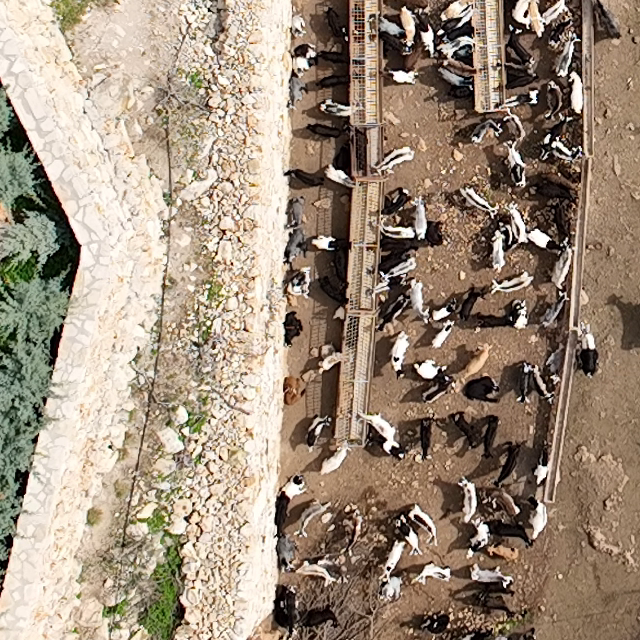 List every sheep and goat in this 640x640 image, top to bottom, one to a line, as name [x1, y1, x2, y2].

goat [392, 0, 427, 10]
goat [440, 0, 482, 20]
goat [511, 0, 533, 29]
goat [530, 0, 544, 36]
goat [542, 0, 570, 25]
goat [587, 0, 622, 38]
goat [352, 5, 365, 42]
goat [401, 6, 415, 45]
goat [437, 7, 474, 34]
goat [324, 8, 349, 41]
goat [415, 11, 434, 51]
goat [369, 13, 403, 35]
goat [290, 16, 306, 37]
goat [548, 18, 572, 48]
goat [507, 25, 536, 66]
goat [444, 26, 479, 41]
goat [379, 31, 412, 54]
goat [554, 33, 580, 77]
goat [439, 38, 477, 57]
goat [403, 41, 425, 71]
goat [291, 44, 315, 79]
goat [320, 50, 367, 65]
goat [444, 59, 485, 76]
goat [496, 61, 535, 76]
goat [437, 68, 474, 91]
goat [389, 71, 418, 84]
goat [317, 72, 362, 88]
goat [568, 72, 584, 112]
goat [496, 75, 538, 92]
goat [287, 79, 307, 109]
goat [544, 80, 562, 121]
goat [444, 87, 473, 98]
goat [497, 90, 539, 110]
goat [320, 97, 363, 116]
goat [504, 113, 525, 141]
goat [539, 114, 572, 159]
goat [470, 118, 503, 144]
goat [306, 120, 350, 138]
goat [351, 131, 366, 171]
goat [552, 137, 582, 161]
goat [502, 140, 526, 187]
goat [334, 141, 349, 169]
goat [371, 147, 414, 173]
goat [564, 147, 582, 170]
goat [326, 165, 362, 187]
goat [284, 170, 325, 186]
goat [540, 171, 582, 191]
goat [539, 183, 574, 202]
goat [459, 187, 499, 216]
goat [377, 189, 411, 214]
goat [287, 195, 306, 227]
goat [412, 195, 427, 240]
goat [505, 202, 528, 244]
goat [556, 205, 570, 236]
goat [374, 218, 415, 239]
goat [426, 220, 444, 247]
goat [498, 221, 518, 251]
goat [283, 228, 304, 263]
goat [492, 229, 505, 270]
goat [528, 229, 565, 251]
goat [314, 235, 352, 251]
goat [374, 239, 419, 250]
goat [551, 246, 571, 290]
goat [335, 249, 347, 283]
goat [367, 249, 414, 274]
goat [380, 258, 415, 281]
goat [286, 267, 310, 298]
goat [491, 272, 533, 295]
goat [370, 274, 407, 296]
goat [318, 277, 350, 304]
goat [410, 278, 429, 324]
goat [459, 291, 481, 321]
goat [541, 291, 568, 327]
goat [376, 295, 409, 332]
goat [432, 299, 456, 321]
goat [514, 300, 528, 329]
goat [282, 311, 299, 349]
goat [471, 314, 516, 327]
goat [431, 319, 455, 349]
goat [579, 321, 600, 378]
goat [391, 331, 409, 379]
goat [464, 344, 492, 376]
goat [321, 352, 355, 372]
goat [415, 359, 446, 378]
goat [516, 362, 535, 402]
goat [532, 366, 555, 405]
goat [284, 375, 304, 405]
goat [464, 376, 499, 401]
goat [423, 377, 454, 404]
goat [453, 410, 478, 443]
goat [357, 412, 394, 440]
goat [306, 414, 331, 451]
goat [421, 417, 433, 459]
goat [482, 417, 501, 458]
goat [369, 430, 403, 458]
goat [534, 441, 551, 486]
goat [320, 442, 349, 476]
goat [492, 446, 521, 487]
goat [273, 474, 305, 539]
goat [458, 478, 477, 522]
goat [482, 491, 521, 516]
goat [526, 496, 548, 538]
goat [294, 501, 331, 538]
goat [409, 504, 438, 547]
goat [339, 515, 361, 557]
goat [395, 516, 424, 556]
goat [465, 518, 489, 557]
goat [486, 519, 533, 545]
goat [277, 532, 297, 573]
goat [379, 541, 405, 581]
goat [488, 544, 519, 559]
goat [296, 562, 336, 588]
goat [414, 563, 451, 583]
goat [470, 564, 514, 587]
goat [379, 577, 402, 600]
goat [287, 584, 297, 628]
goat [485, 584, 514, 596]
goat [275, 586, 288, 626]
goat [479, 594, 515, 617]
goat [301, 605, 340, 628]
goat [423, 613, 449, 633]
goat [459, 628, 491, 639]
goat [520, 628, 537, 639]